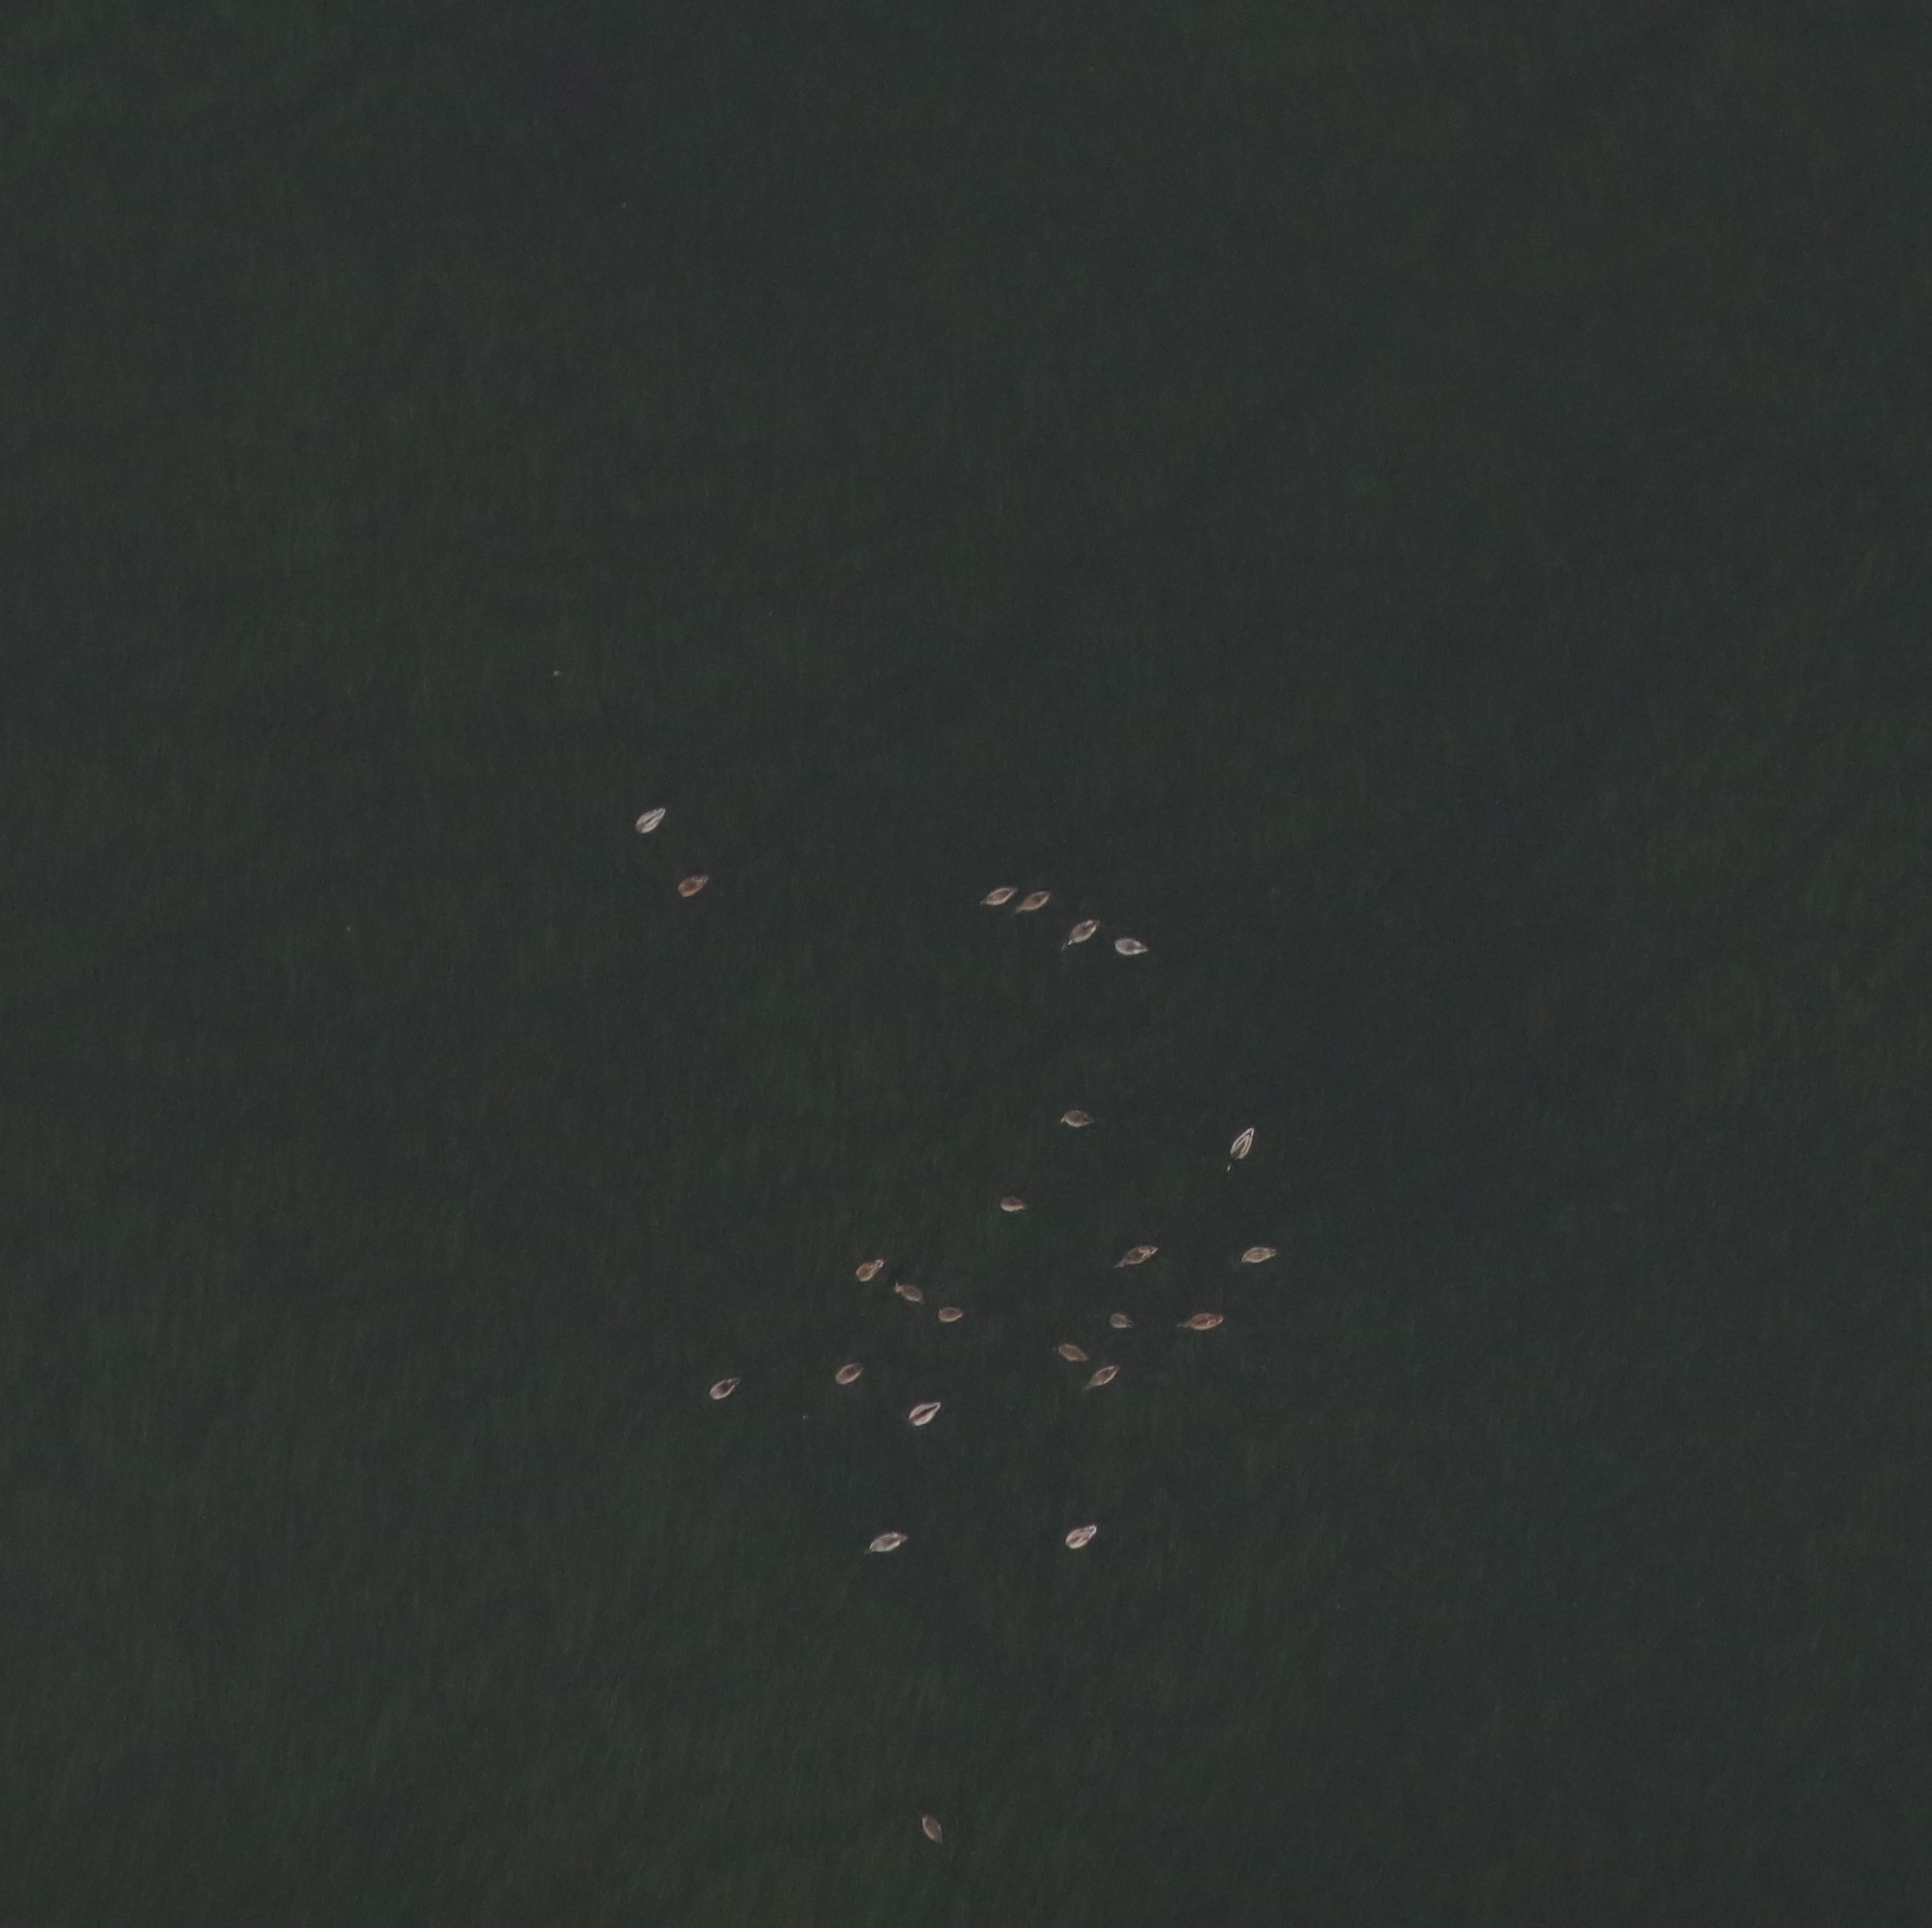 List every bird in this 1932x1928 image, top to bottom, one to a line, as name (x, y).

other bird (650, 823)
other bird (687, 887)
other bird (996, 900)
other bird (1031, 900)
other bird (1081, 935)
other bird (1126, 944)
other bird (1075, 1115)
other bird (1236, 1148)
other bird (1010, 1206)
other bird (1257, 1254)
other bird (1139, 1255)
other bird (873, 1270)
other bird (910, 1295)
other bird (950, 1315)
other bird (1122, 1320)
other bird (1201, 1322)
other bird (1072, 1351)
other bird (849, 1374)
other bird (1102, 1377)
other bird (722, 1390)
other bird (926, 1412)
other bird (1080, 1539)
other bird (887, 1542)
other bird (934, 1829)